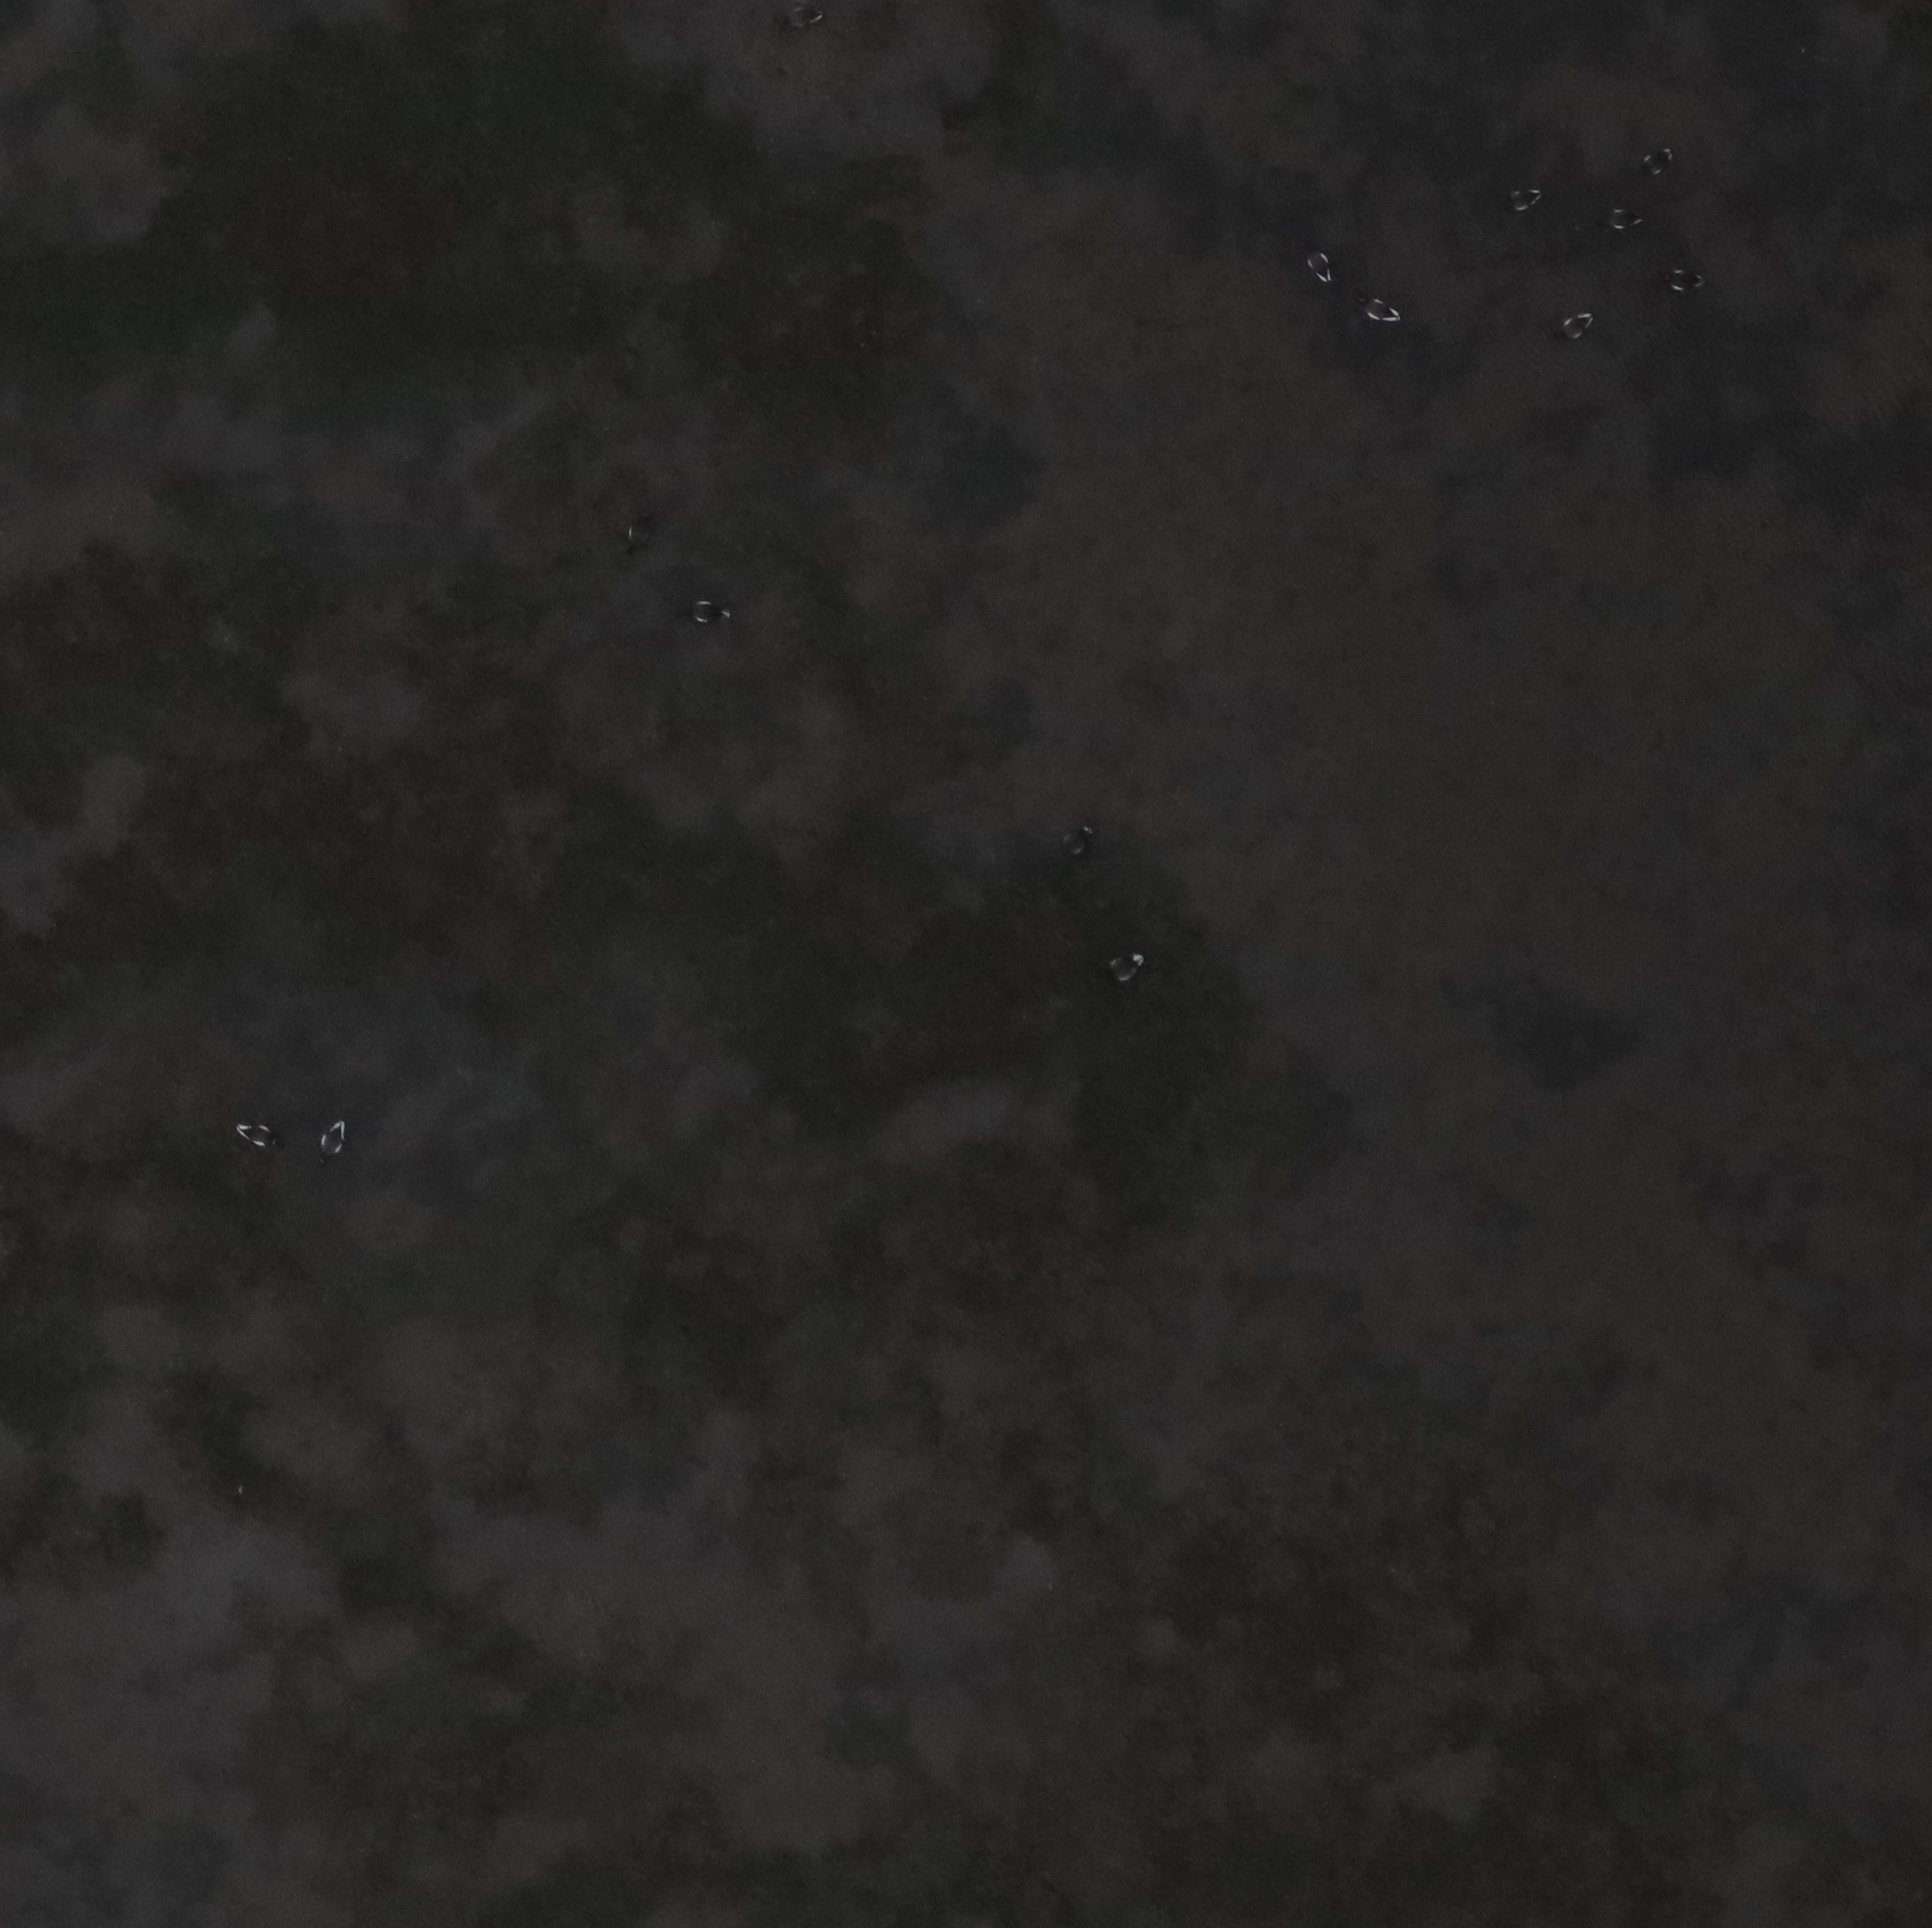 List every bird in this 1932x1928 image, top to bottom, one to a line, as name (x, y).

brant (799, 17)
brant (1655, 156)
brant (1524, 200)
brant (1621, 219)
brant (1320, 266)
brant (1681, 277)
brant (1380, 310)
brant (1576, 326)
brant (635, 534)
brant (707, 613)
brant (1074, 842)
brant (1126, 970)
brant (257, 1137)
brant (334, 1140)